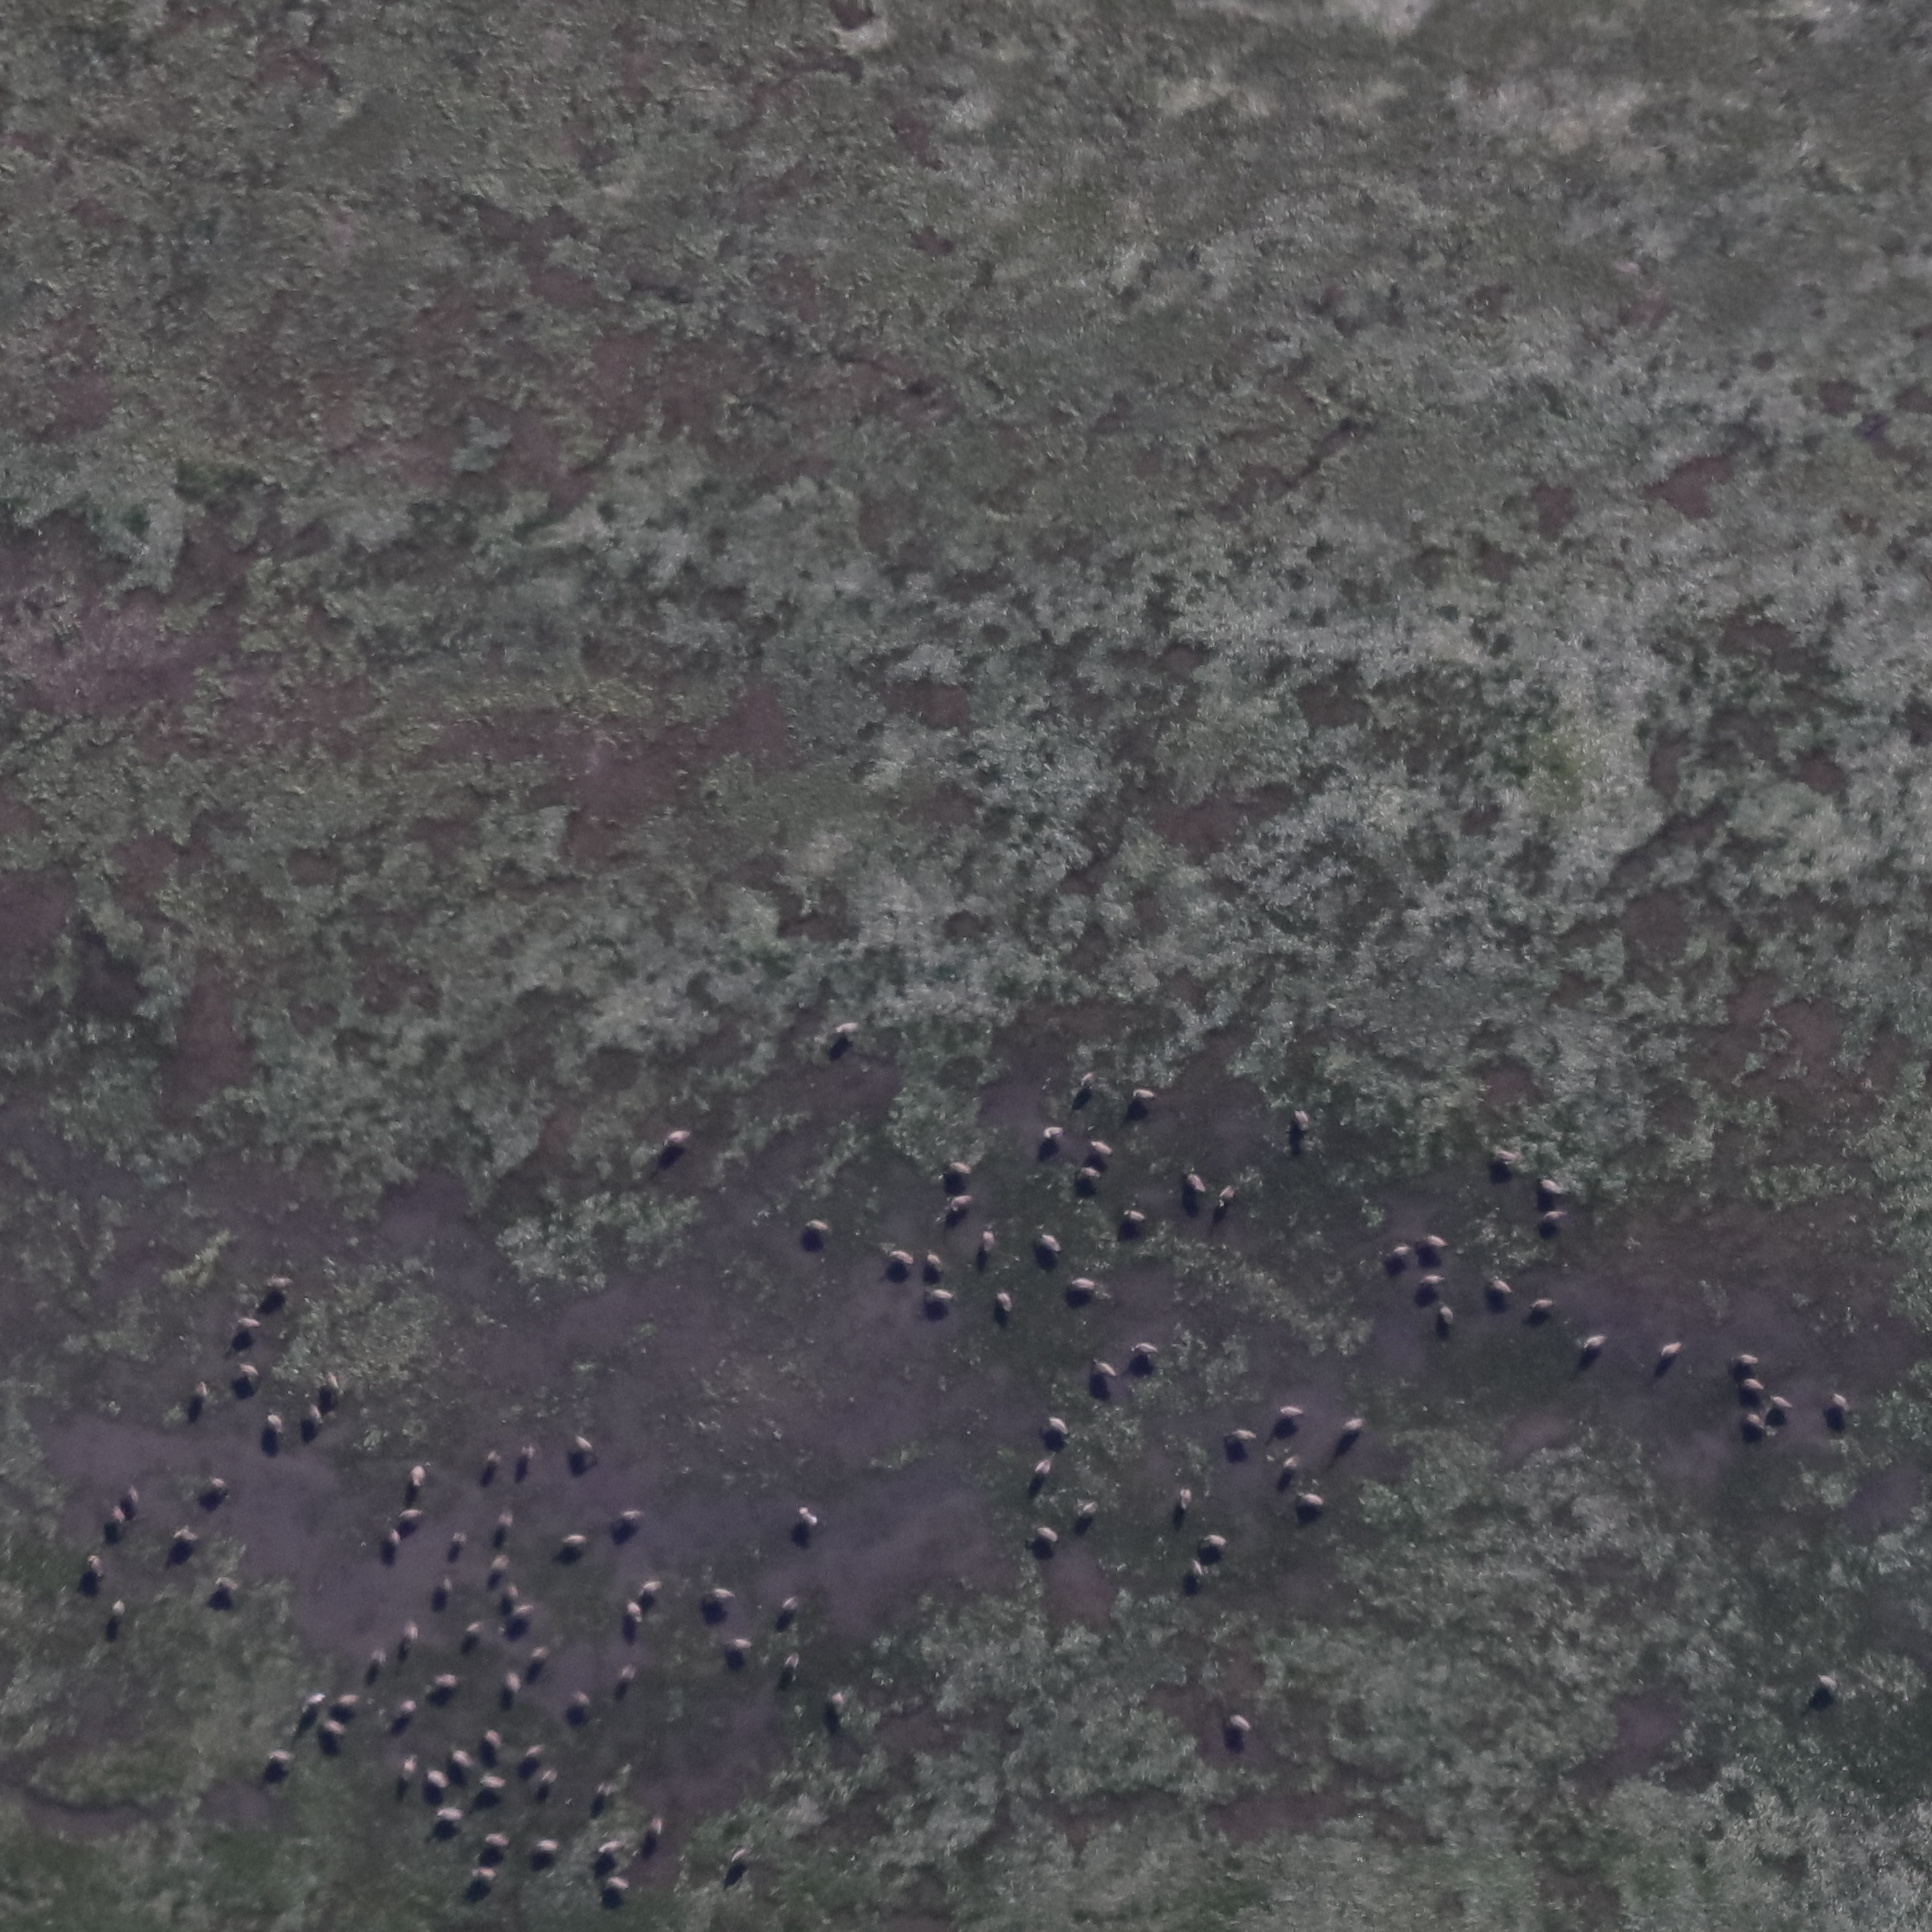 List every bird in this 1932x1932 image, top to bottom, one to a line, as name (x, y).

Canada goose (846, 1030)
Canada goose (1087, 1082)
Canada goose (1144, 1094)
Canada goose (1303, 1116)
Canada goose (1055, 1133)
Canada goose (677, 1140)
Canada goose (1101, 1150)
Canada goose (1507, 1157)
Canada goose (961, 1167)
Canada goose (1091, 1173)
Canada goose (1199, 1183)
Canada goose (1554, 1189)
Canada goose (1227, 1198)
Canada goose (961, 1202)
Canada goose (1136, 1216)
Canada goose (1556, 1216)
Canada goose (820, 1226)
Canada goose (1437, 1241)
Canada goose (986, 1242)
Canada goose (1049, 1242)
Canada goose (1403, 1251)
Canada goose (901, 1257)
Canada goose (935, 1260)
Canada goose (1434, 1279)
Canada goose (1084, 1284)
Canada goose (281, 1286)
Canada goose (1494, 1286)
Canada goose (942, 1294)
Canada goose (1005, 1301)
Canada goose (1542, 1305)
Canada goose (1447, 1314)
Canada goose (251, 1323)
Canada goose (1594, 1343)
Canada goose (1144, 1348)
Canada goose (1674, 1350)
Canada goose (1747, 1360)
Canada goose (1106, 1370)
Canada goose (255, 1377)
Canada goose (331, 1378)
Canada goose (1753, 1383)
Canada goose (202, 1392)
Canada goose (1776, 1401)
Canada goose (1837, 1401)
Canada goose (313, 1413)
Canada goose (1292, 1413)
Canada goose (276, 1422)
Canada goose (1753, 1423)
Canada goose (1061, 1426)
Canada goose (1355, 1428)
Canada goose (1243, 1435)
Canada goose (585, 1449)
Canada goose (528, 1453)
Canada goose (492, 1455)
Canada goose (1294, 1465)
Canada goose (1043, 1467)
Canada goose (418, 1475)
Canada goose (220, 1490)
Canada goose (131, 1500)
Canada goose (1312, 1500)
Canada goose (1182, 1501)
Canada goose (1089, 1511)
Canada goose (805, 1512)
Canada goose (625, 1514)
Canada goose (413, 1515)
Canada goose (121, 1517)
Canada goose (505, 1524)
Canada goose (1048, 1536)
Canada goose (394, 1538)
Canada goose (190, 1539)
Canada goose (459, 1539)
Canada goose (576, 1542)
Canada goose (1219, 1545)
Canada goose (500, 1563)
Canada goose (96, 1565)
Canada goose (1198, 1569)
Canada goose (231, 1588)
Canada goose (443, 1588)
Canada goose (652, 1590)
Canada goose (512, 1593)
Canada goose (716, 1593)
Canada goose (791, 1605)
Canada goose (118, 1607)
Canada goose (635, 1611)
Canada goose (523, 1613)
Canada goose (478, 1629)
Canada goose (414, 1636)
Canada goose (739, 1642)
Canada goose (383, 1657)
Canada goose (535, 1663)
Canada goose (792, 1666)
Canada goose (518, 1679)
Canada goose (1826, 1679)
Canada goose (448, 1681)
Canada goose (633, 1681)
Canada goose (350, 1700)
Canada goose (839, 1700)
Canada goose (313, 1701)
Canada goose (581, 1705)
Canada goose (409, 1708)
Canada goose (1240, 1722)
Canada goose (337, 1729)
Canada goose (494, 1740)
Canada goose (534, 1753)
Canada goose (463, 1754)
Canada goose (279, 1757)
Canada goose (407, 1768)
Canada goose (547, 1777)
Canada goose (439, 1778)
Canada goose (487, 1788)
Canada goose (604, 1789)
Canada goose (448, 1821)
Canada goose (656, 1828)
Canada goose (500, 1840)
Canada goose (612, 1844)
Canada goose (550, 1845)
Canada goose (738, 1855)
Canada goose (484, 1873)
Canada goose (613, 1884)